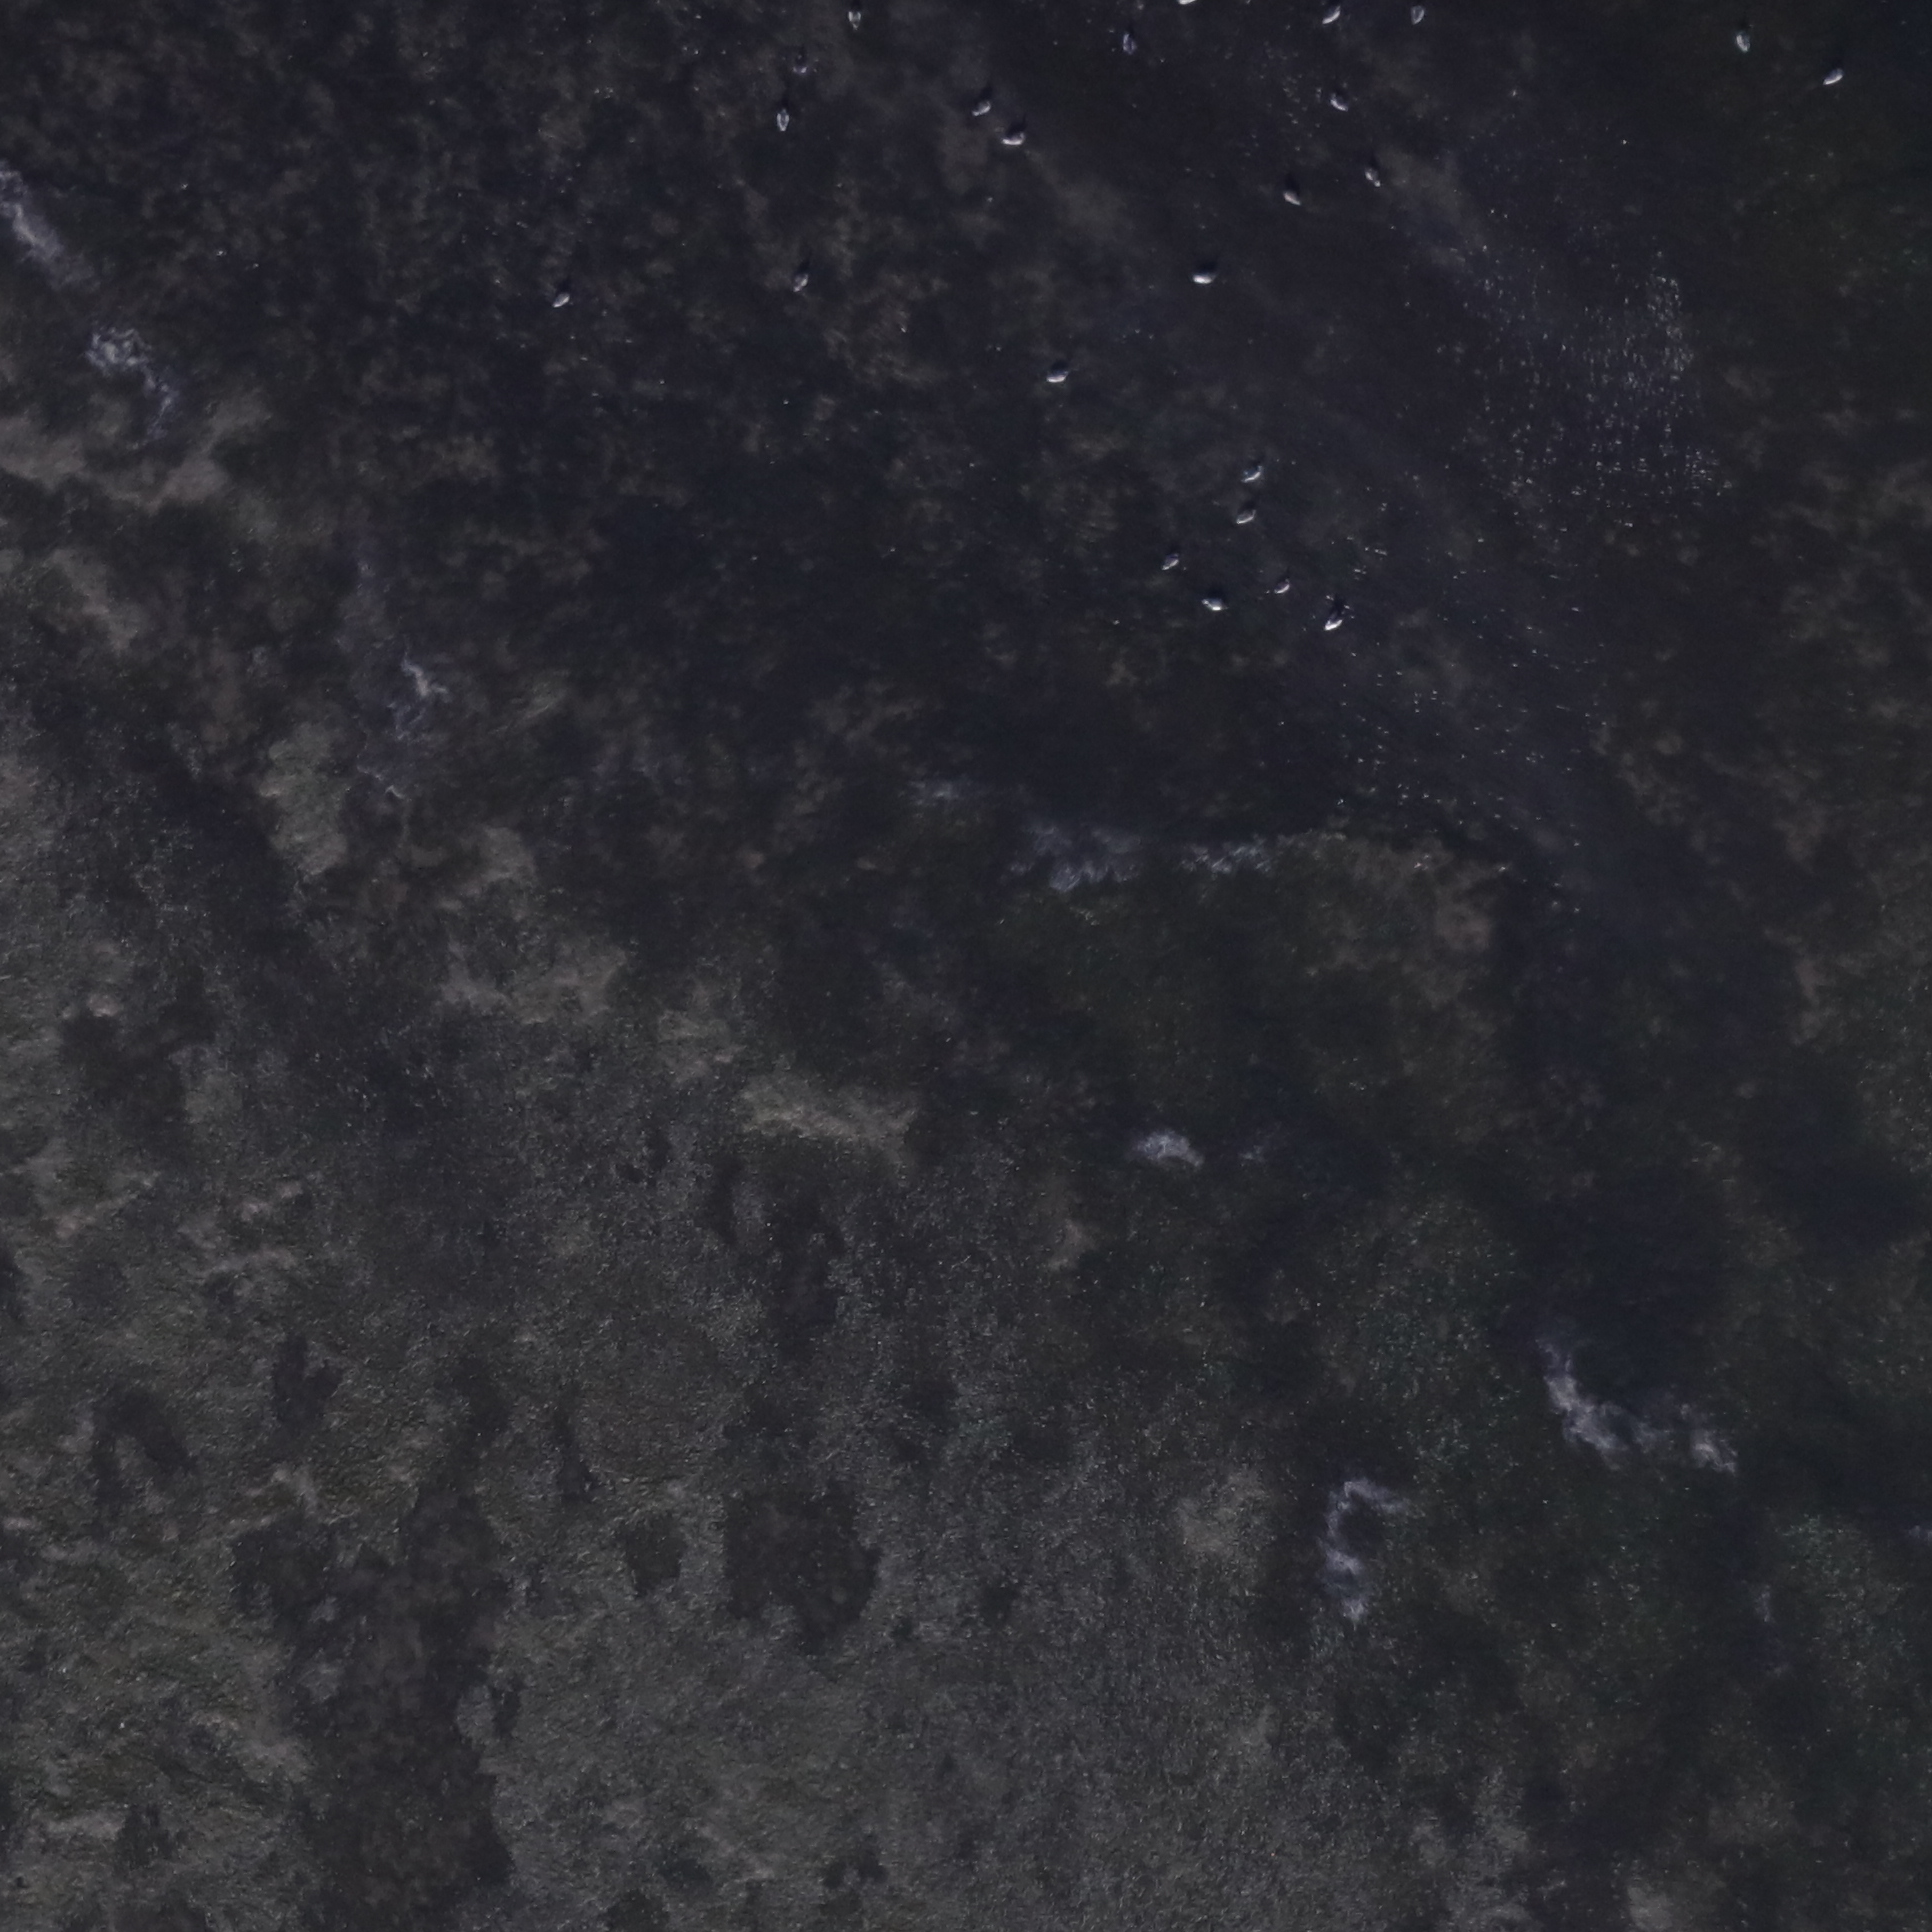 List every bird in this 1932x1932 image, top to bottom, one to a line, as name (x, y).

brant (1414, 15)
brant (857, 19)
brant (1337, 23)
brant (1135, 36)
brant (1742, 39)
brant (803, 69)
brant (1832, 82)
brant (991, 110)
brant (1349, 110)
brant (790, 117)
brant (1020, 142)
brant (1379, 178)
brant (1295, 199)
brant (1206, 278)
brant (801, 292)
brant (569, 297)
brant (1056, 377)
brant (1250, 474)
brant (1247, 514)
brant (1178, 562)
brant (1282, 577)
brant (1224, 600)
brant (1334, 617)